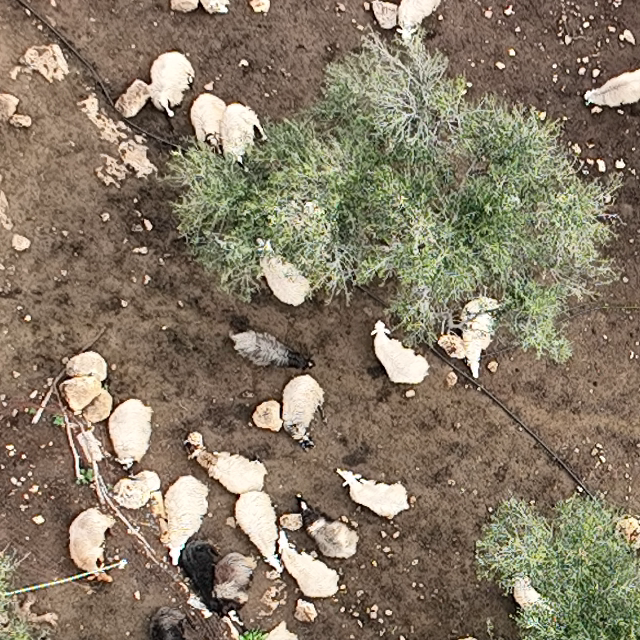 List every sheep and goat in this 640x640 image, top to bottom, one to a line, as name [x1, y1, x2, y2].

sheep [396, 0, 440, 45]
sheep [148, 51, 195, 118]
sheep [582, 68, 639, 106]
sheep [191, 91, 227, 154]
sheep [222, 104, 270, 169]
sheep [254, 236, 314, 307]
sheep [462, 297, 499, 379]
sheep [371, 320, 430, 385]
sheep [230, 329, 318, 368]
sheep [282, 375, 326, 451]
sheep [108, 398, 151, 471]
sheep [183, 443, 267, 493]
sheep [333, 468, 411, 519]
sheep [166, 474, 207, 565]
sheep [236, 492, 283, 574]
sheep [296, 494, 360, 559]
sheep [65, 508, 117, 585]
sheep [275, 530, 338, 597]
sheep [180, 540, 223, 612]
sheep [215, 551, 255, 627]
sheep [511, 572, 558, 615]
sheep [149, 607, 197, 639]
sheep [262, 622, 300, 639]